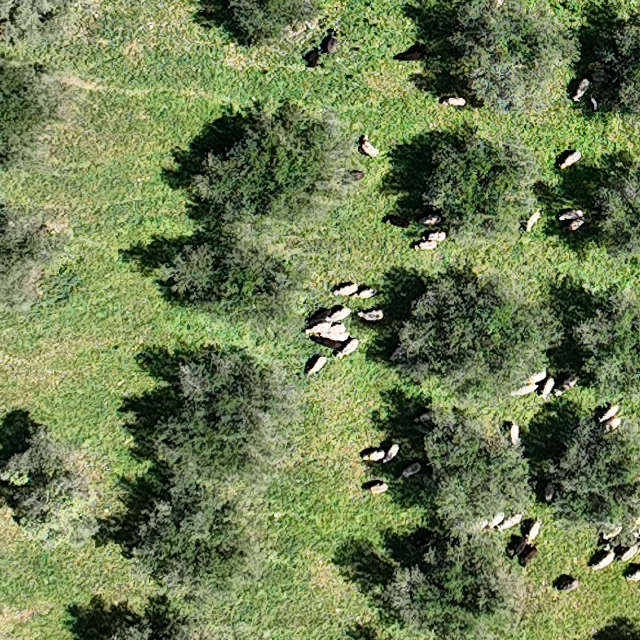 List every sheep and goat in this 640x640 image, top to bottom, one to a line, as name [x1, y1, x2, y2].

sheep [496, 0, 509, 7]
sheep [327, 28, 338, 54]
sheep [306, 47, 321, 68]
sheep [395, 47, 425, 59]
sheep [572, 78, 590, 102]
sheep [443, 97, 465, 106]
sheep [591, 98, 597, 110]
sheep [362, 135, 379, 157]
sheep [560, 150, 581, 170]
sheep [342, 170, 363, 183]
sheep [559, 209, 583, 220]
sheep [525, 212, 539, 233]
sheep [387, 215, 409, 228]
sheep [420, 215, 439, 225]
sheep [561, 217, 584, 232]
sheep [422, 231, 445, 241]
sheep [413, 240, 437, 252]
sheep [333, 283, 358, 297]
sheep [359, 288, 375, 299]
sheep [308, 307, 330, 325]
sheep [325, 307, 350, 323]
sheep [357, 310, 384, 321]
sheep [306, 322, 332, 335]
sheep [326, 324, 346, 334]
sheep [320, 331, 349, 342]
sheep [316, 338, 344, 349]
sheep [337, 339, 359, 359]
sheep [307, 356, 327, 377]
sheep [525, 369, 547, 384]
sheep [555, 372, 579, 396]
sheep [540, 377, 554, 400]
sheep [511, 384, 537, 395]
sheep [598, 403, 619, 423]
sheep [414, 412, 432, 424]
sheep [602, 416, 621, 434]
sheep [510, 424, 519, 445]
sheep [383, 444, 398, 463]
sheep [363, 450, 385, 462]
sheep [402, 462, 421, 479]
sheep [545, 482, 554, 502]
sheep [370, 483, 387, 495]
sheep [488, 512, 504, 529]
sheep [497, 513, 522, 531]
sheep [479, 518, 488, 530]
sheep [525, 521, 541, 545]
sheep [599, 526, 621, 540]
sheep [510, 540, 525, 559]
sheep [604, 544, 629, 557]
sheep [621, 544, 638, 561]
sheep [520, 546, 536, 566]
sheep [591, 553, 616, 568]
sheep [625, 565, 639, 581]
sheep [559, 580, 578, 591]